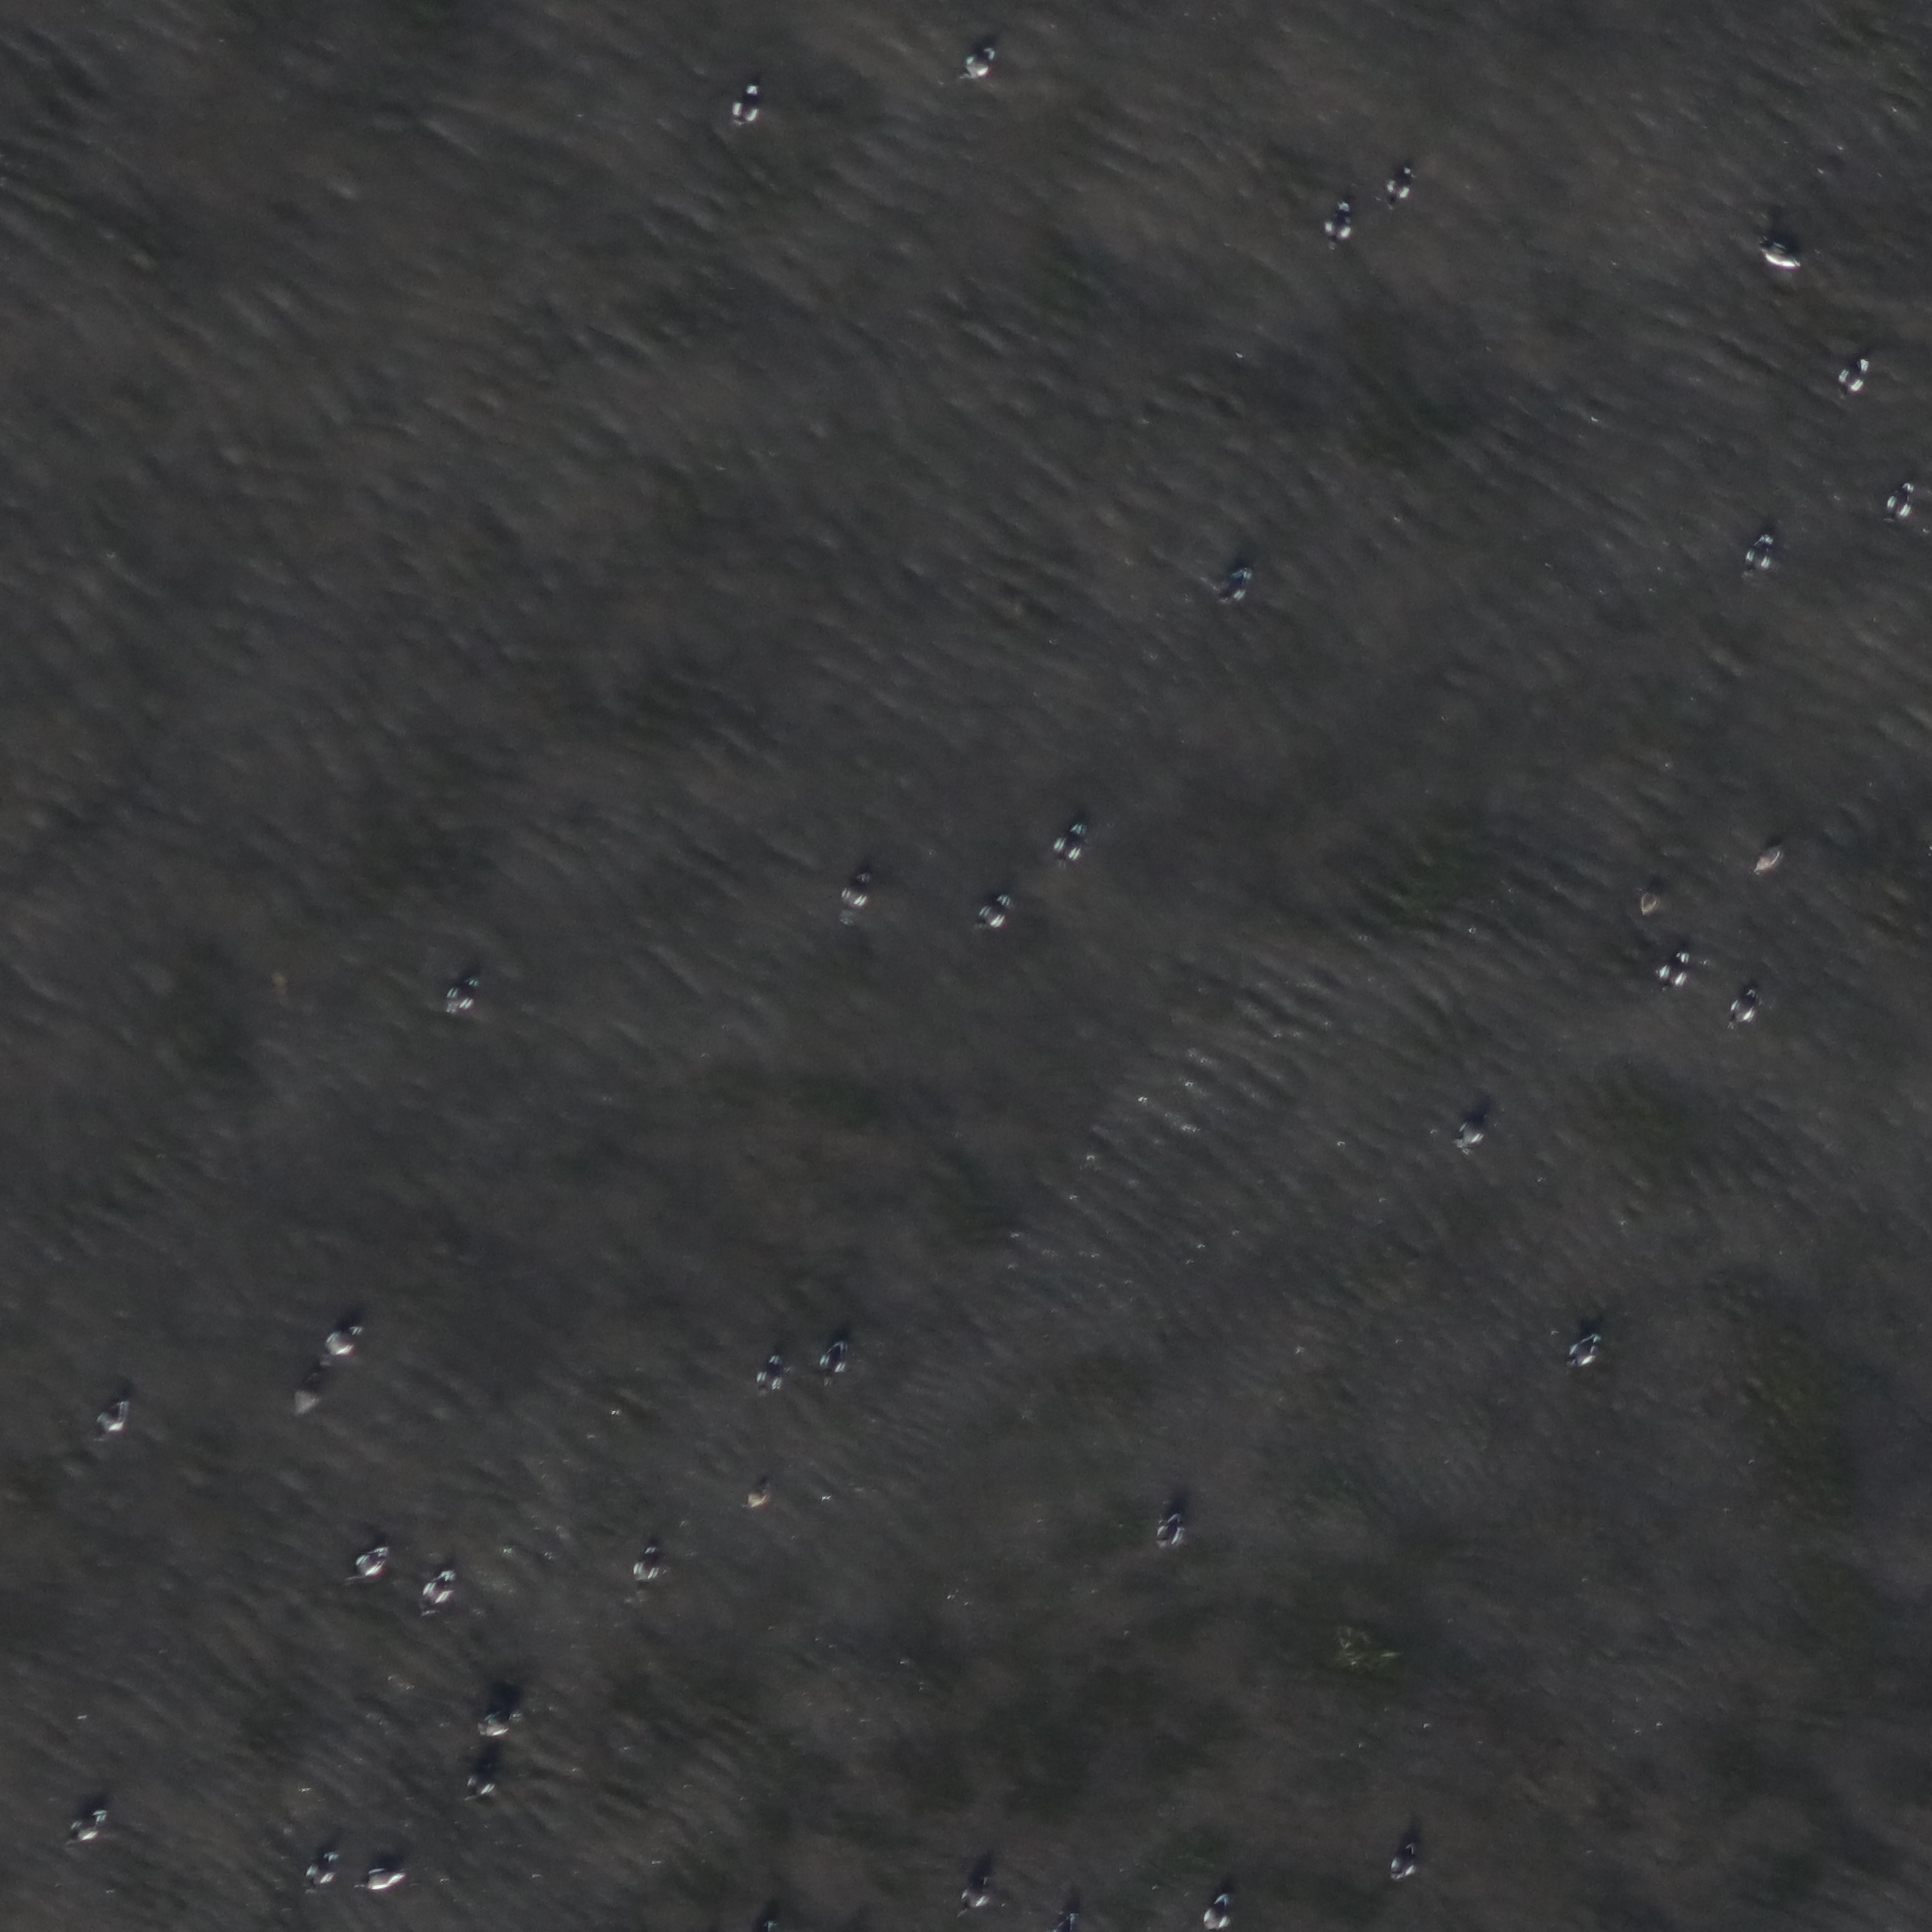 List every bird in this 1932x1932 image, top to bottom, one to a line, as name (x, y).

brant (978, 64)
brant (746, 108)
brant (1398, 187)
brant (1340, 226)
brant (1779, 252)
brant (1852, 377)
brant (1903, 504)
brant (1761, 552)
brant (1233, 595)
brant (1071, 843)
other bird (1768, 859)
brant (853, 895)
other bird (1654, 902)
brant (996, 914)
brant (1676, 971)
brant (464, 991)
brant (1746, 1008)
brant (1471, 1135)
brant (340, 1341)
brant (1583, 1352)
brant (832, 1356)
brant (774, 1371)
brant (308, 1405)
brant (110, 1418)
other bird (762, 1493)
brant (1173, 1530)
brant (367, 1563)
brant (647, 1566)
brant (435, 1589)
brant (494, 1723)
brant (478, 1794)
brant (84, 1827)
brant (1401, 1863)
brant (382, 1879)
brant (317, 1881)
brant (976, 1896)
brant (1216, 1914)